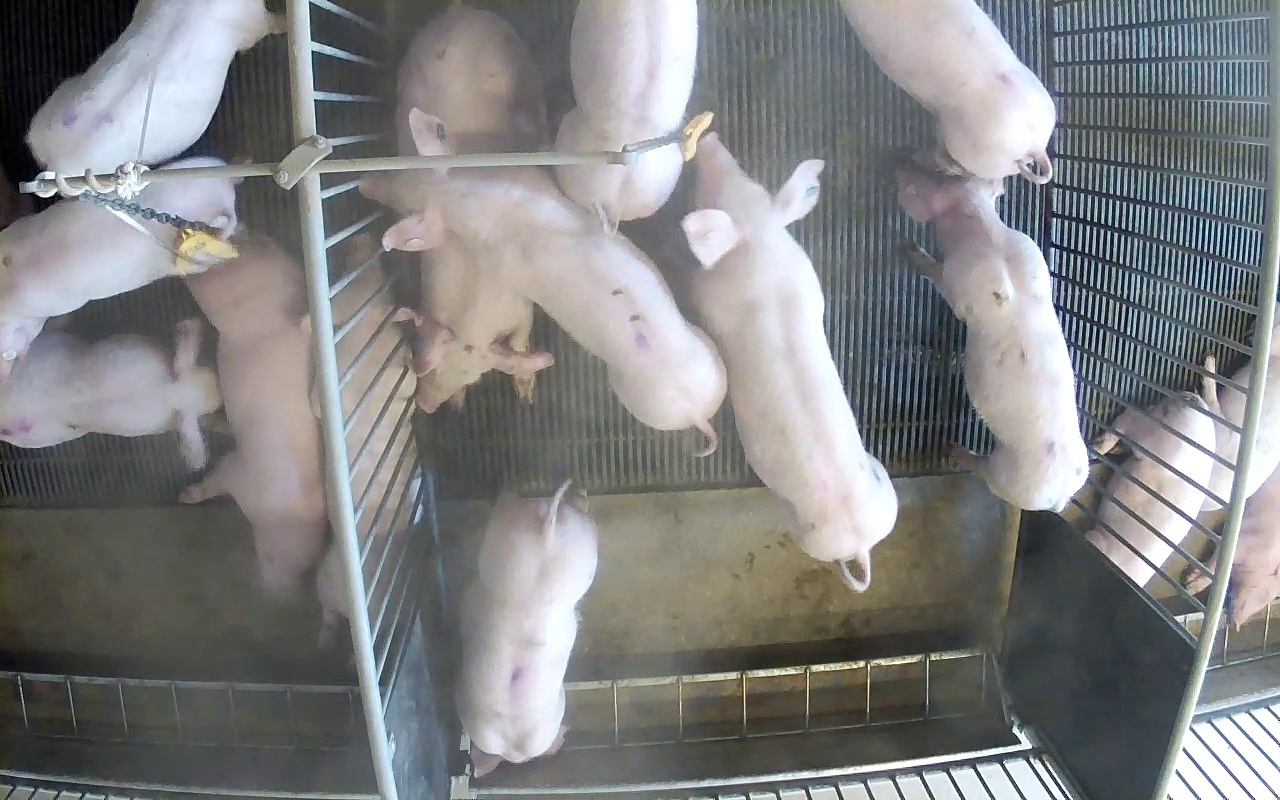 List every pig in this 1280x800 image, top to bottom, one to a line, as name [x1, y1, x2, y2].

pig [26, 0, 289, 178]
pig [552, 0, 700, 236]
pig [839, 0, 1058, 186]
pig [395, 1, 556, 416]
pig [358, 107, 729, 459]
pig [679, 130, 900, 593]
pig [1, 156, 245, 383]
pig [896, 171, 1091, 515]
pig [177, 222, 328, 607]
pig [299, 232, 424, 670]
pig [1202, 301, 1280, 513]
pig [0, 317, 225, 473]
pig [1086, 391, 1218, 591]
pig [1184, 467, 1279, 633]
pig [455, 478, 600, 781]